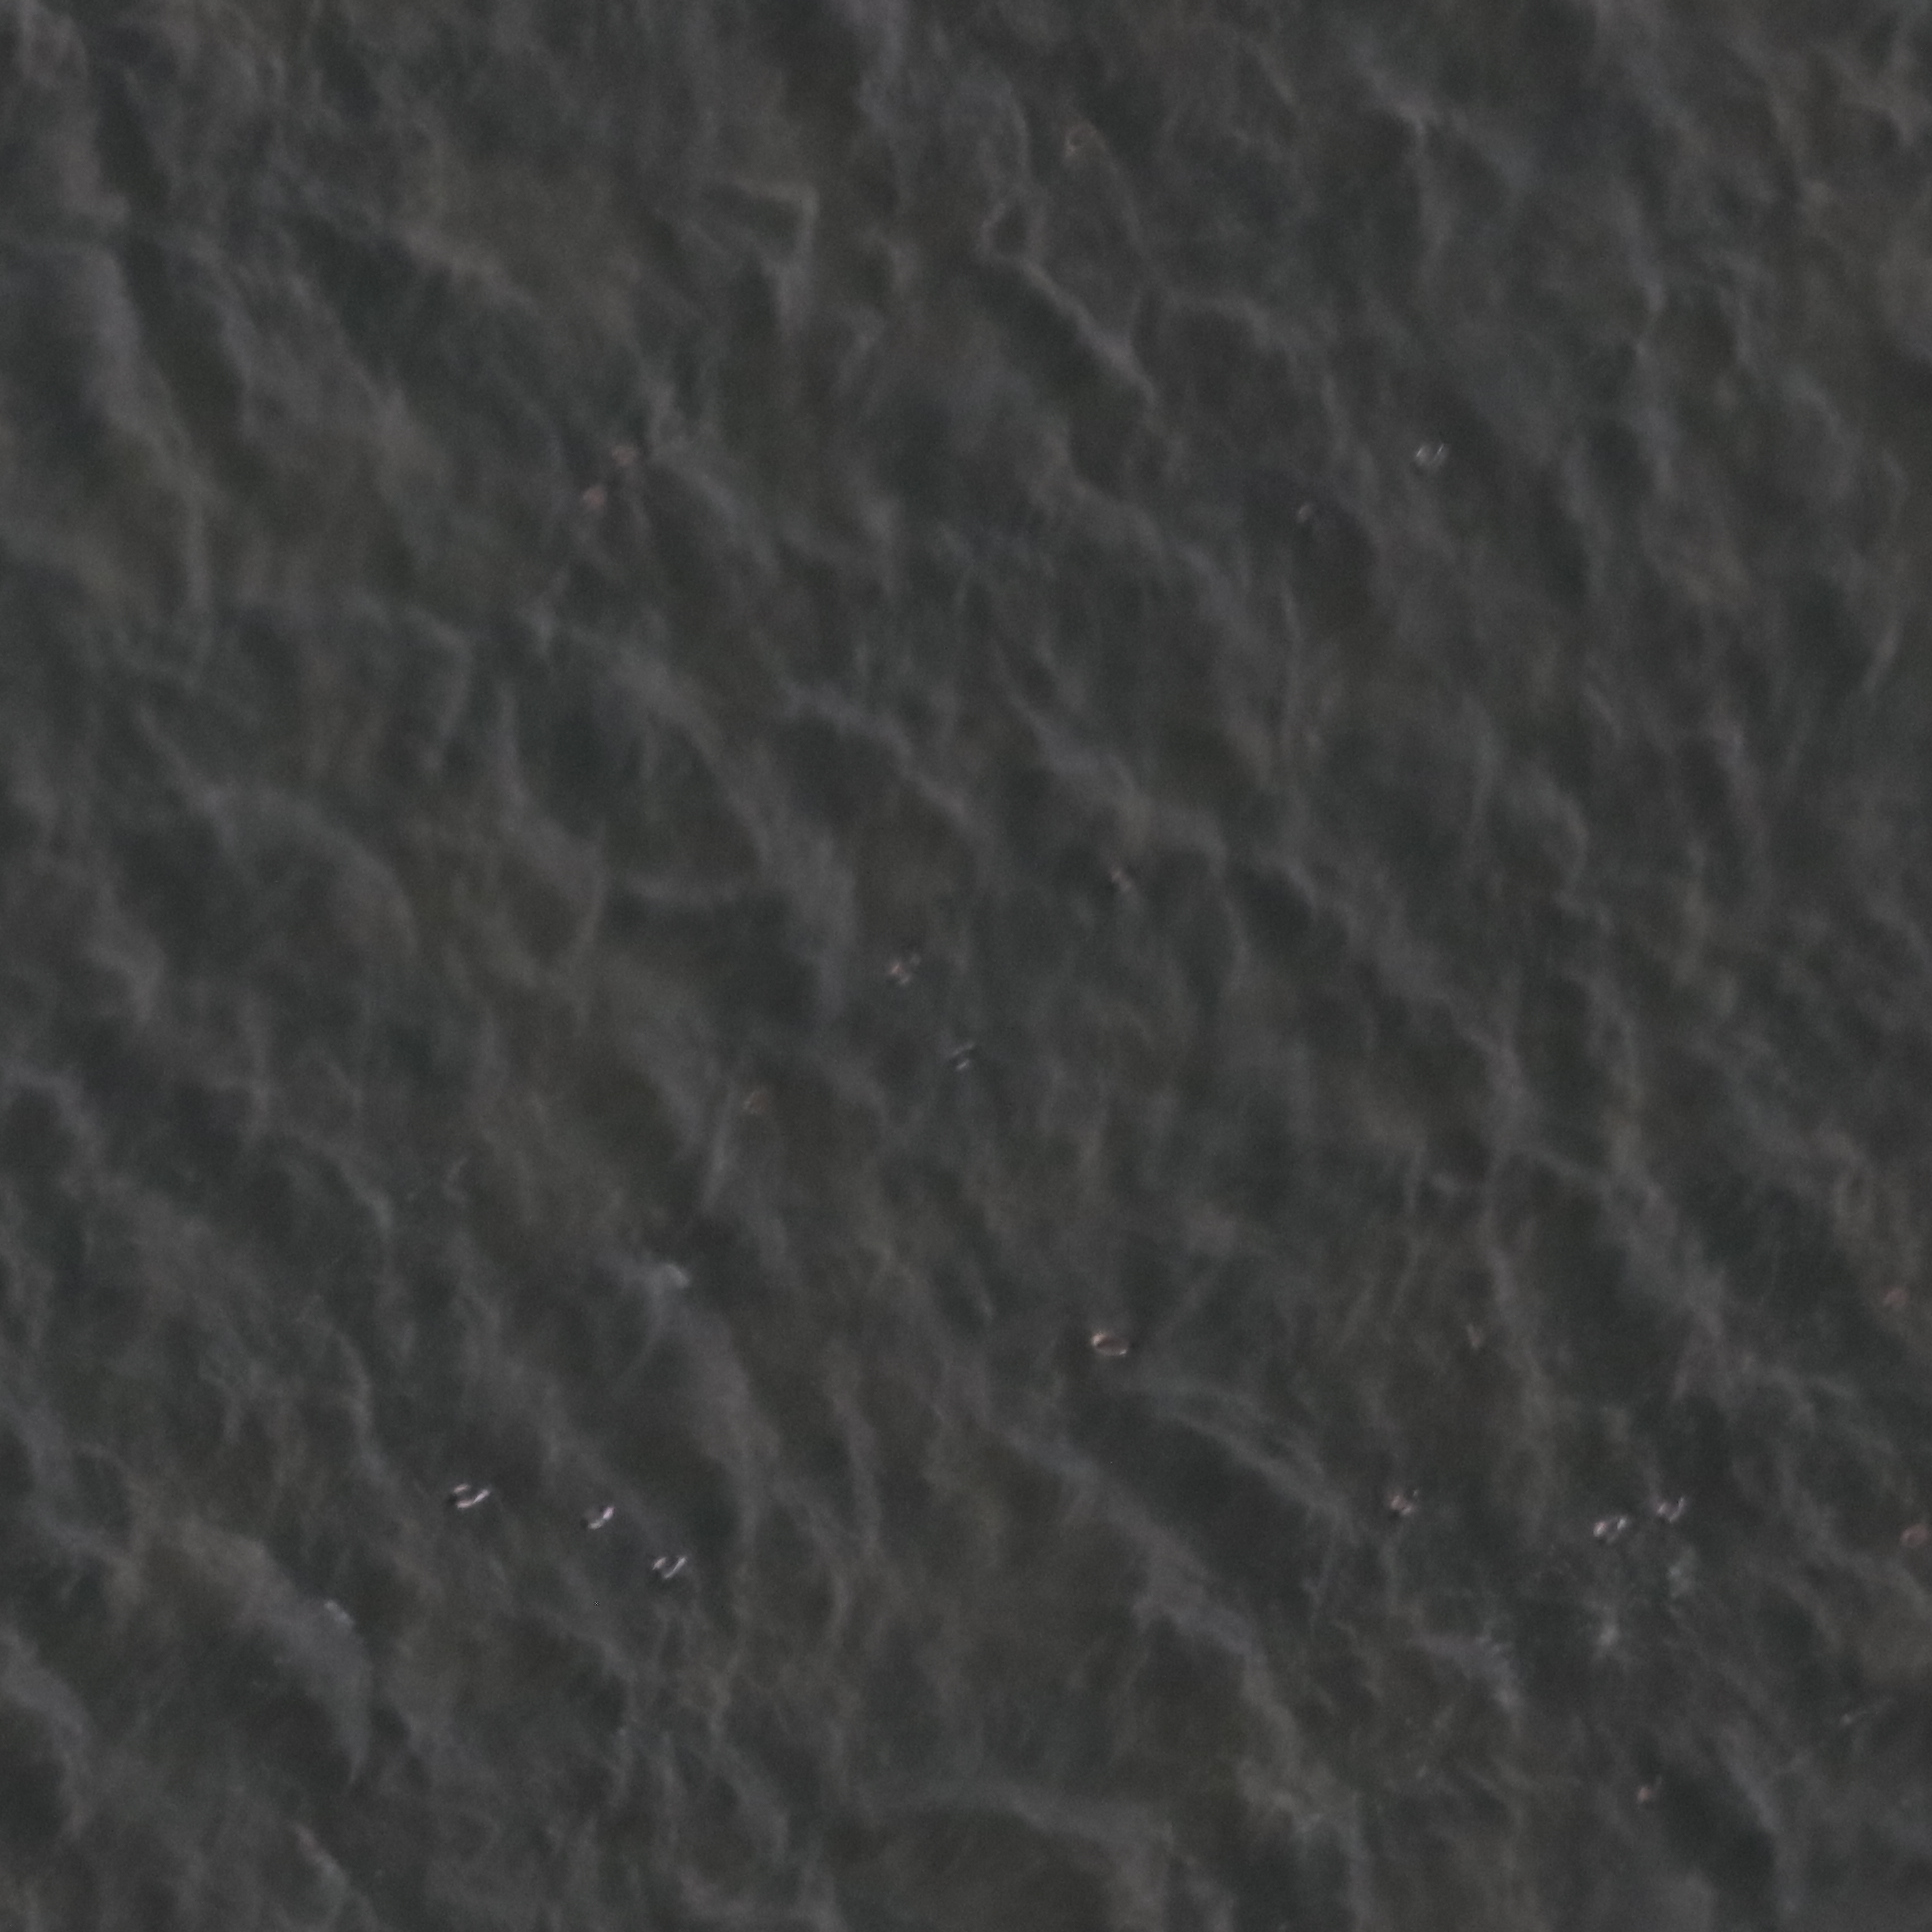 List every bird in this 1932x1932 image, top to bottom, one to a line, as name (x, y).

Canada goose (624, 456)
brant (1431, 456)
Canada goose (592, 494)
brant (1308, 514)
brant (1125, 882)
brant (901, 974)
brant (962, 1054)
Canada goose (761, 1100)
Canada goose (1892, 1301)
Canada goose (1113, 1344)
brant (464, 1497)
brant (1400, 1502)
brant (1670, 1512)
brant (598, 1516)
brant (1610, 1530)
Canada goose (1911, 1536)
brant (665, 1566)